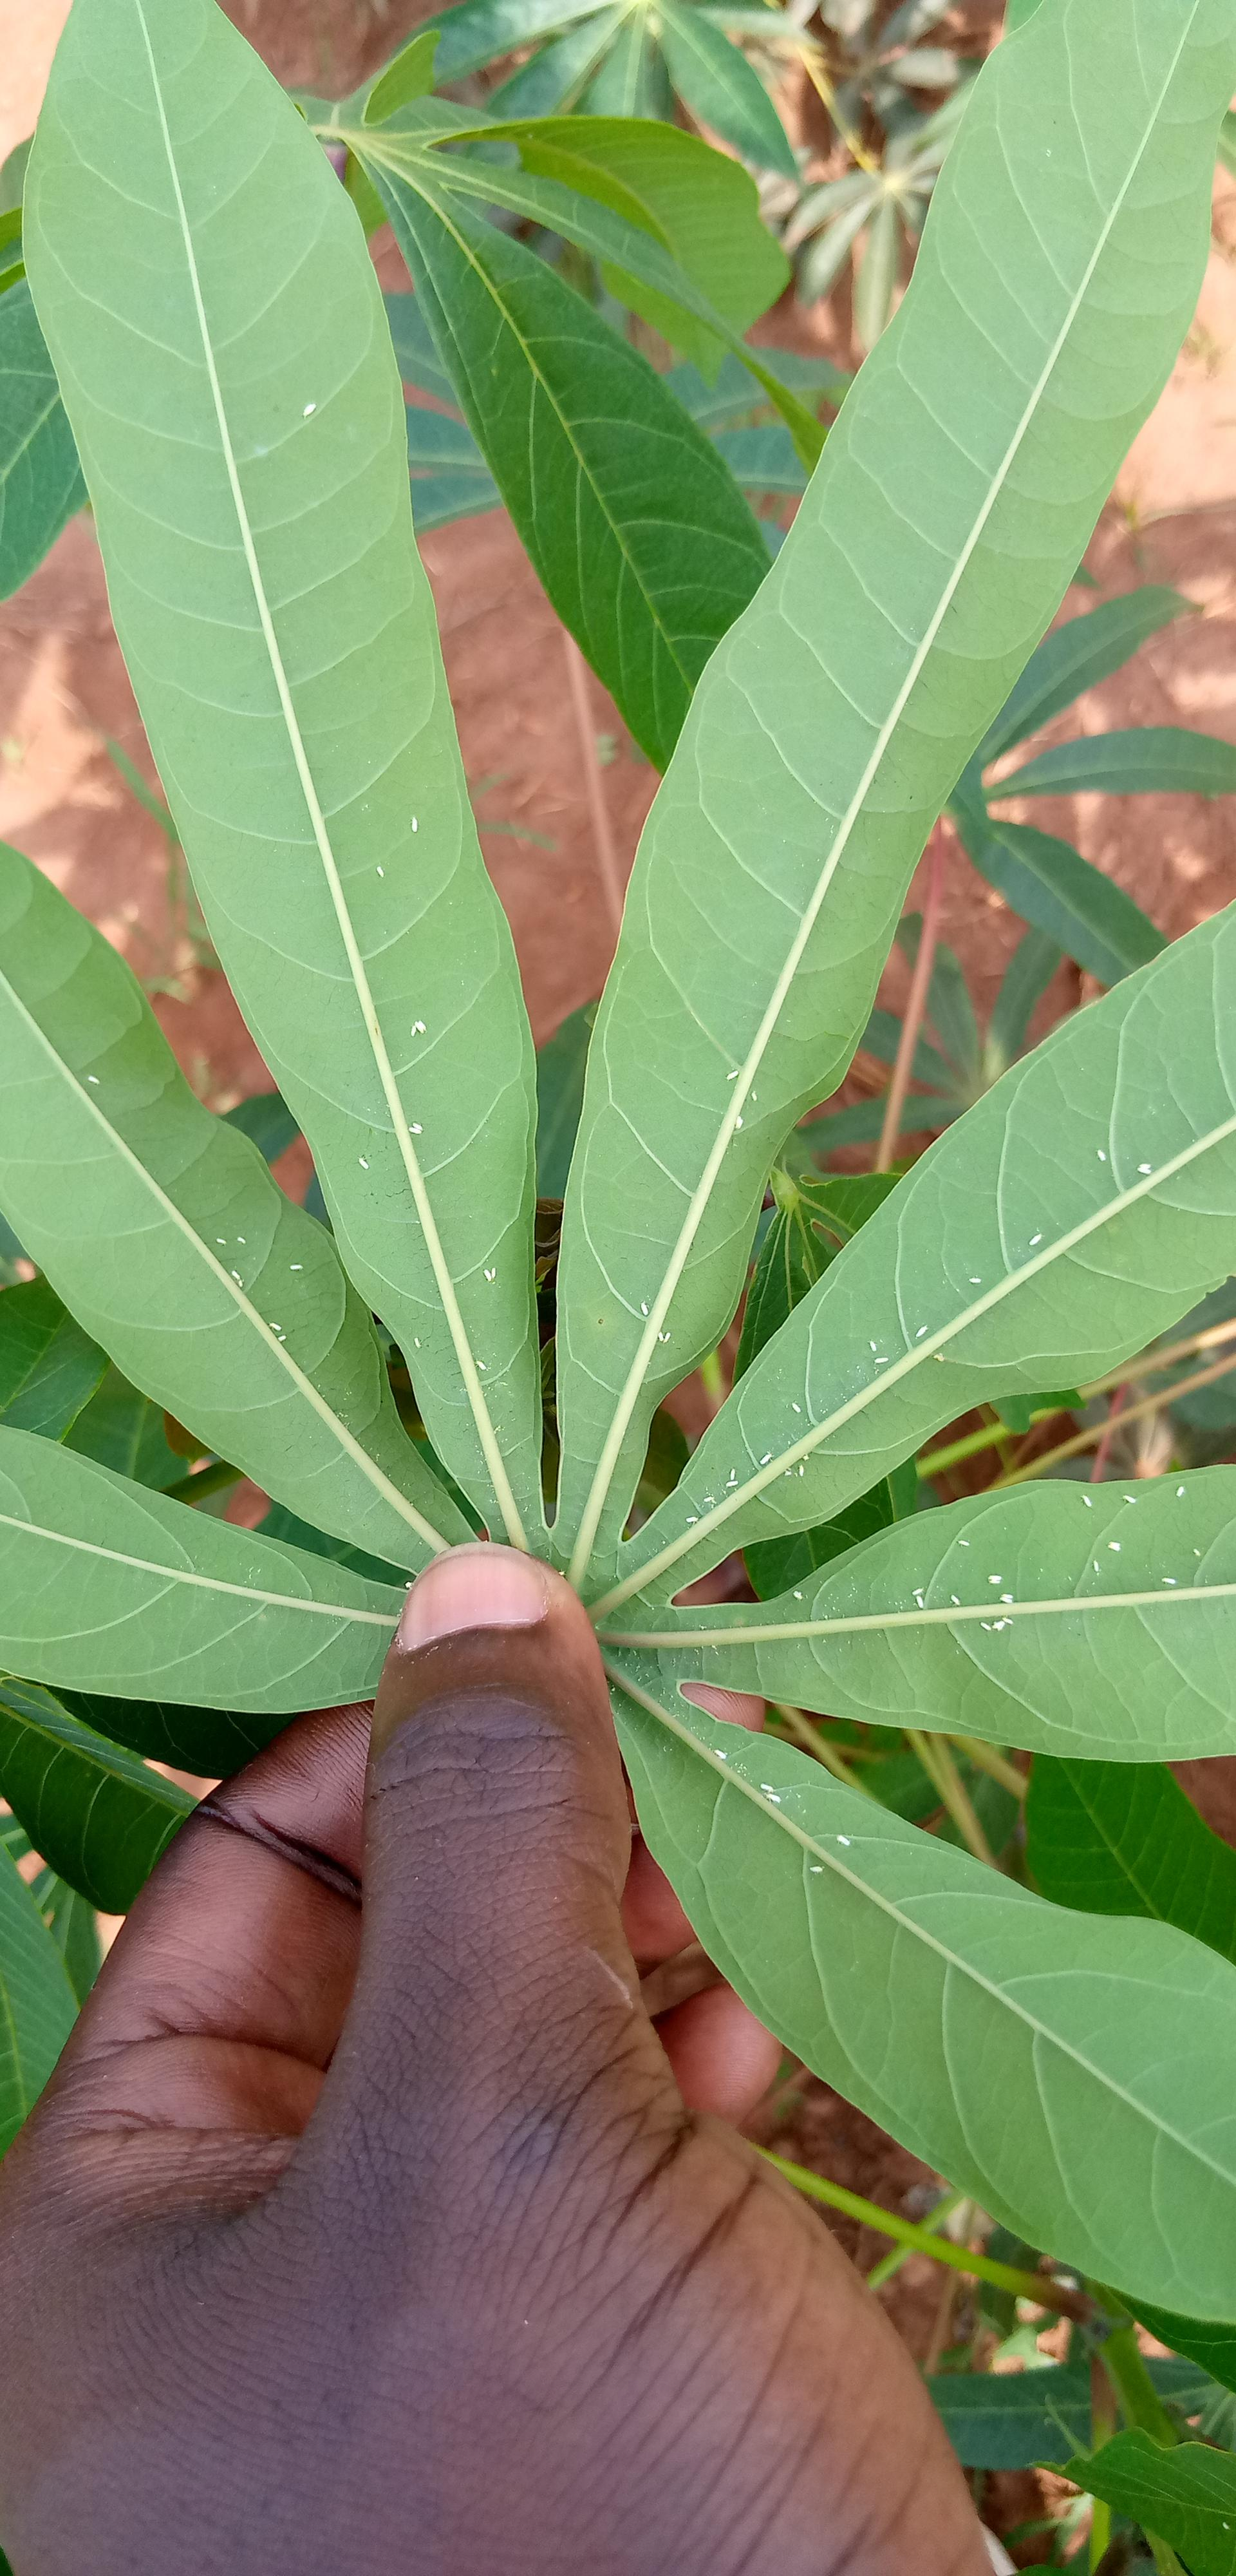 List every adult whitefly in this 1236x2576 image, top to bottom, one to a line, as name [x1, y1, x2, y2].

whitefly [301, 400, 321, 420]
whitefly [408, 813, 422, 835]
whitefly [375, 862, 389, 881]
whitefly [414, 1019, 425, 1035]
whitefly [417, 1019, 429, 1034]
whitefly [408, 1024, 417, 1038]
whitefly [724, 1068, 742, 1083]
whitefly [85, 1072, 104, 1087]
whitefly [733, 1115, 745, 1133]
whitefly [410, 1121, 424, 1132]
whitefly [406, 1126, 423, 1137]
whitefly [1095, 1147, 1110, 1165]
whitefly [357, 1154, 373, 1173]
whitefly [1137, 1162, 1154, 1170]
whitefly [1135, 1167, 1154, 1176]
whitefly [1025, 1231, 1046, 1249]
whitefly [235, 1233, 248, 1247]
whitefly [213, 1235, 228, 1247]
whitefly [288, 1262, 306, 1273]
whitefly [491, 1265, 498, 1282]
whitefly [482, 1267, 492, 1284]
whitefly [230, 1268, 243, 1280]
whitefly [965, 1274, 983, 1286]
whitefly [639, 1299, 651, 1318]
whitefly [267, 1320, 283, 1333]
whitefly [912, 1323, 930, 1340]
whitefly [656, 1330, 664, 1344]
whitefly [662, 1330, 672, 1346]
whitefly [274, 1334, 290, 1344]
whitefly [411, 1334, 424, 1350]
whitefly [868, 1338, 880, 1354]
whitefly [872, 1356, 892, 1367]
whitefly [473, 1358, 489, 1373]
whitefly [789, 1400, 806, 1415]
whitefly [758, 1450, 774, 1466]
whitefly [797, 1463, 807, 1479]
whitefly [728, 1466, 738, 1481]
whitefly [724, 1480, 741, 1489]
whitefly [1175, 1483, 1185, 1501]
whitefly [1119, 1492, 1138, 1508]
whitefly [1079, 1492, 1095, 1509]
whitefly [700, 1493, 716, 1505]
whitefly [683, 1515, 700, 1525]
whitefly [1107, 1537, 1125, 1553]
whitefly [1105, 1537, 1123, 1555]
whitefly [955, 1538, 971, 1549]
whitefly [1091, 1557, 1103, 1573]
whitefly [986, 1573, 1004, 1580]
whitefly [1158, 1575, 1179, 1587]
whitefly [403, 1578, 415, 1592]
whitefly [986, 1579, 1002, 1586]
whitefly [909, 1585, 926, 1596]
whitefly [790, 1588, 807, 1602]
whitefly [949, 1592, 966, 1608]
whitefly [915, 1594, 926, 1611]
whitefly [1001, 1615, 1015, 1626]
whitefly [979, 1619, 992, 1633]
whitefly [991, 1619, 1006, 1632]
whitefly [712, 1747, 728, 1762]
whitefly [758, 1781, 776, 1793]
whitefly [763, 1792, 783, 1805]
whitefly [833, 1832, 856, 1850]
whitefly [805, 1864, 826, 1876]